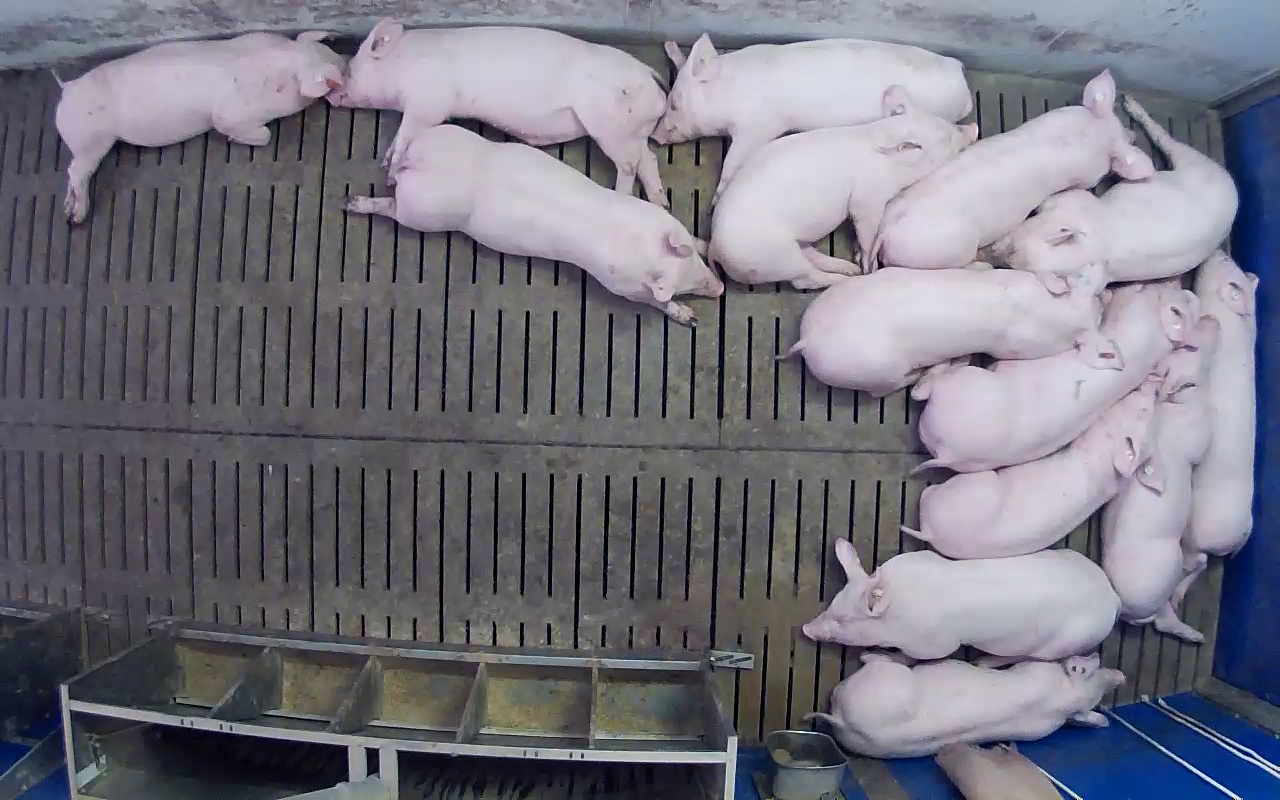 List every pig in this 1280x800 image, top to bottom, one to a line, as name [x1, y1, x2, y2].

pig [324, 15, 675, 208]
pig [49, 28, 352, 226]
pig [649, 31, 972, 212]
pig [866, 67, 1156, 270]
pig [707, 84, 979, 293]
pig [977, 93, 1241, 298]
pig [348, 125, 725, 329]
pig [1184, 248, 1261, 572]
pig [775, 257, 1125, 399]
pig [907, 275, 1202, 475]
pig [1101, 314, 1221, 642]
pig [898, 373, 1169, 561]
pig [803, 536, 1120, 668]
pig [801, 652, 1127, 759]